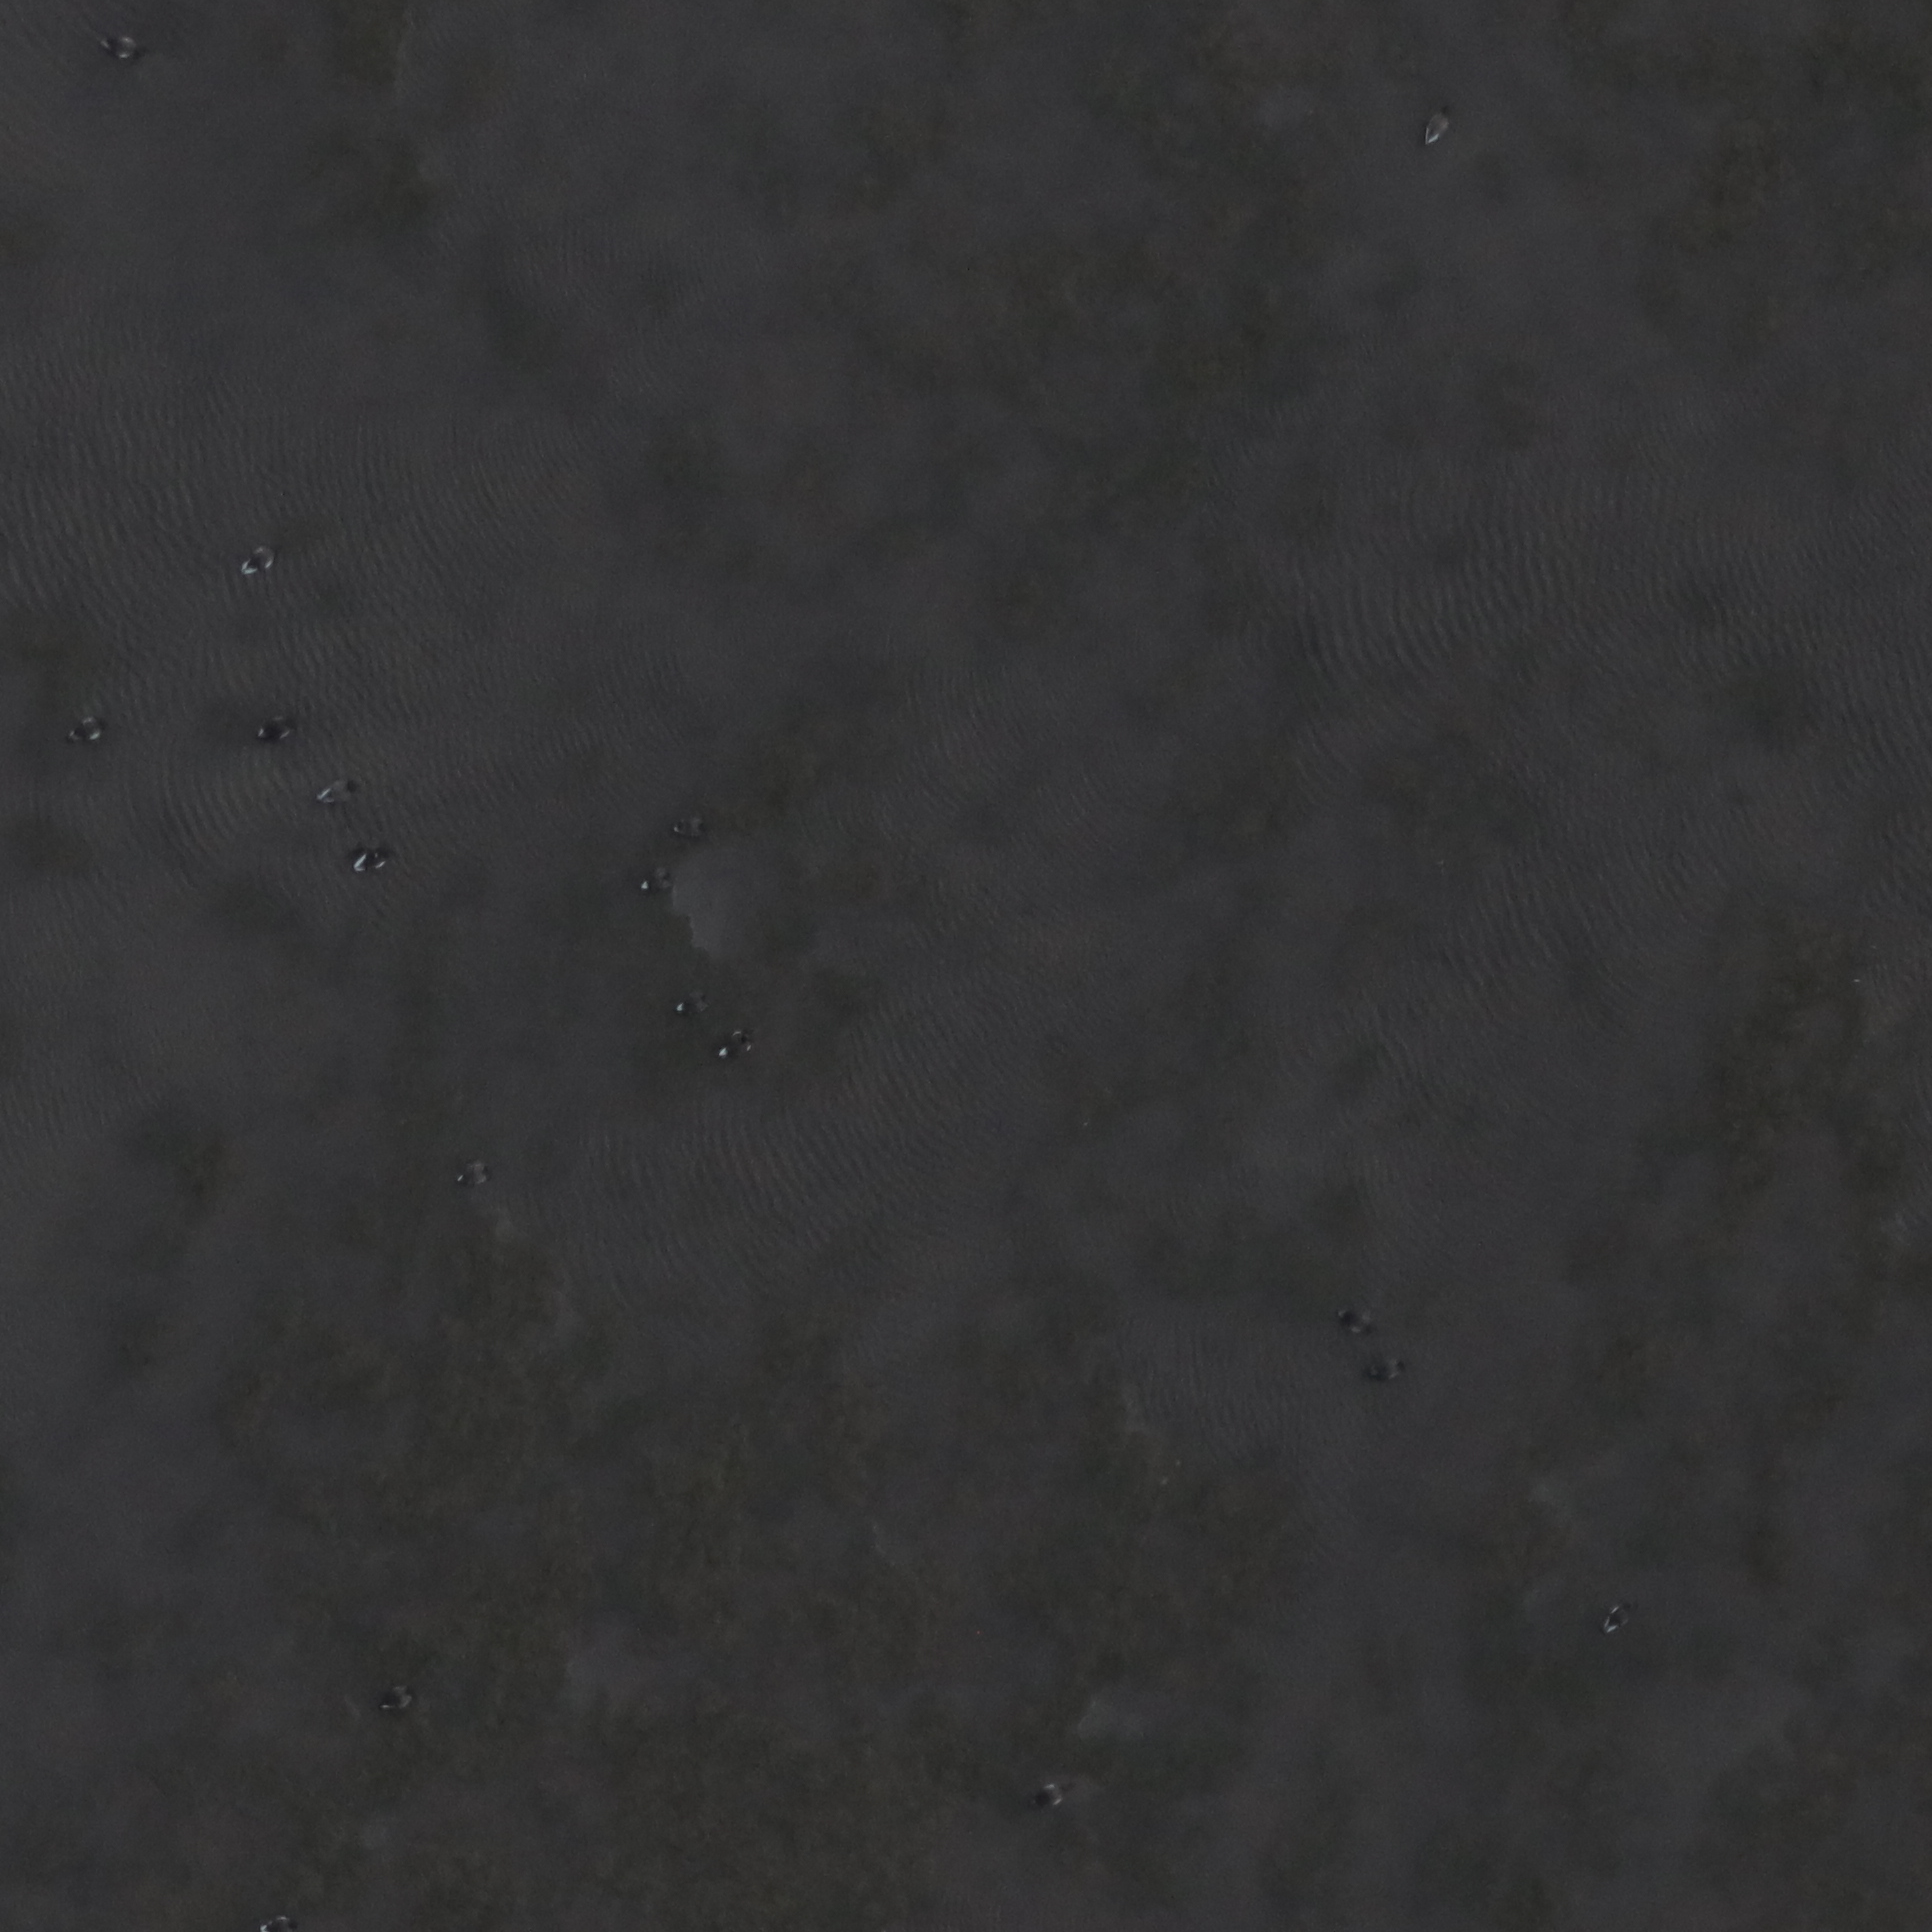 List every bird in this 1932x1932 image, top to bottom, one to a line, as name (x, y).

brant (123, 47)
brant (1437, 123)
brant (258, 560)
brant (274, 727)
brant (84, 730)
brant (344, 787)
brant (688, 828)
brant (375, 858)
brant (656, 885)
brant (695, 1003)
brant (734, 1047)
brant (477, 1168)
brant (1361, 1327)
brant (1387, 1372)
brant (1624, 1614)
brant (394, 1694)
brant (1053, 1795)
brant (281, 1926)